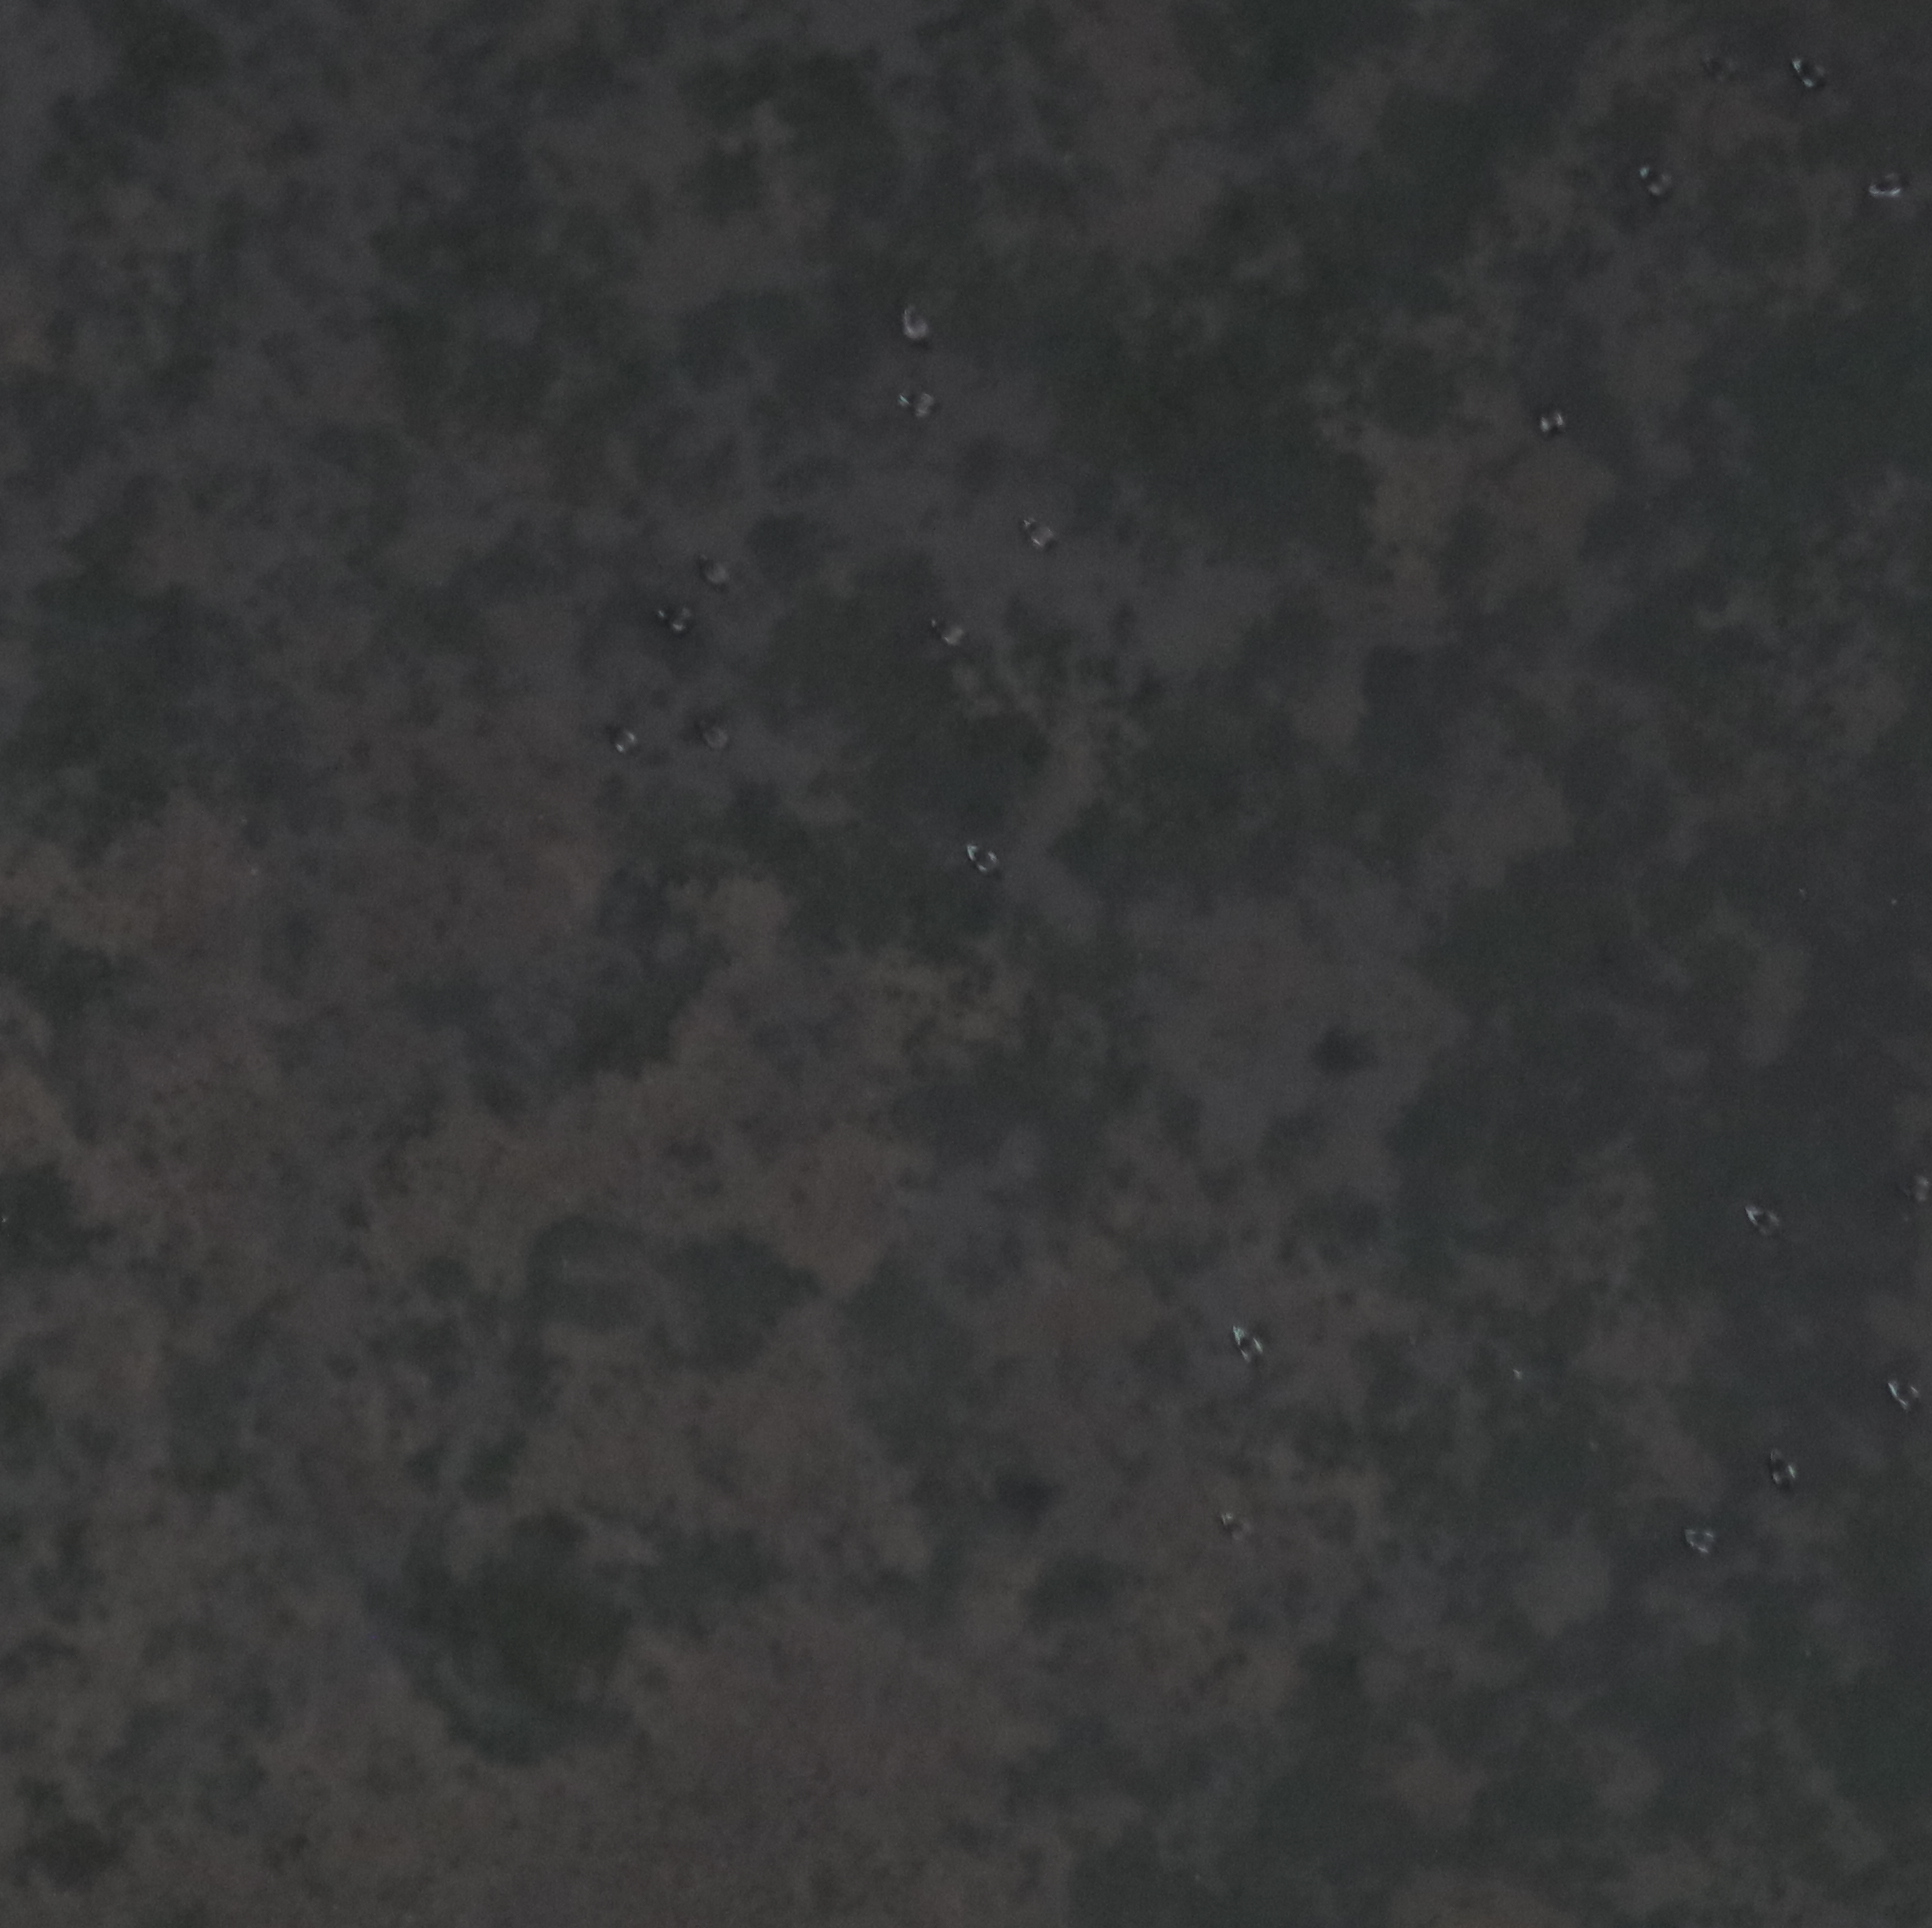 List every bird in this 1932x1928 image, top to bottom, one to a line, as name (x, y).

brant (1808, 73)
brant (1654, 180)
brant (1887, 186)
brant (916, 321)
brant (920, 407)
brant (1553, 422)
brant (1041, 534)
brant (719, 573)
brant (677, 615)
brant (946, 631)
brant (714, 733)
brant (621, 740)
brant (984, 857)
brant (1918, 1187)
brant (1764, 1221)
brant (1247, 1346)
brant (1909, 1403)
brant (1779, 1473)
brant (1236, 1533)
brant (1710, 1546)